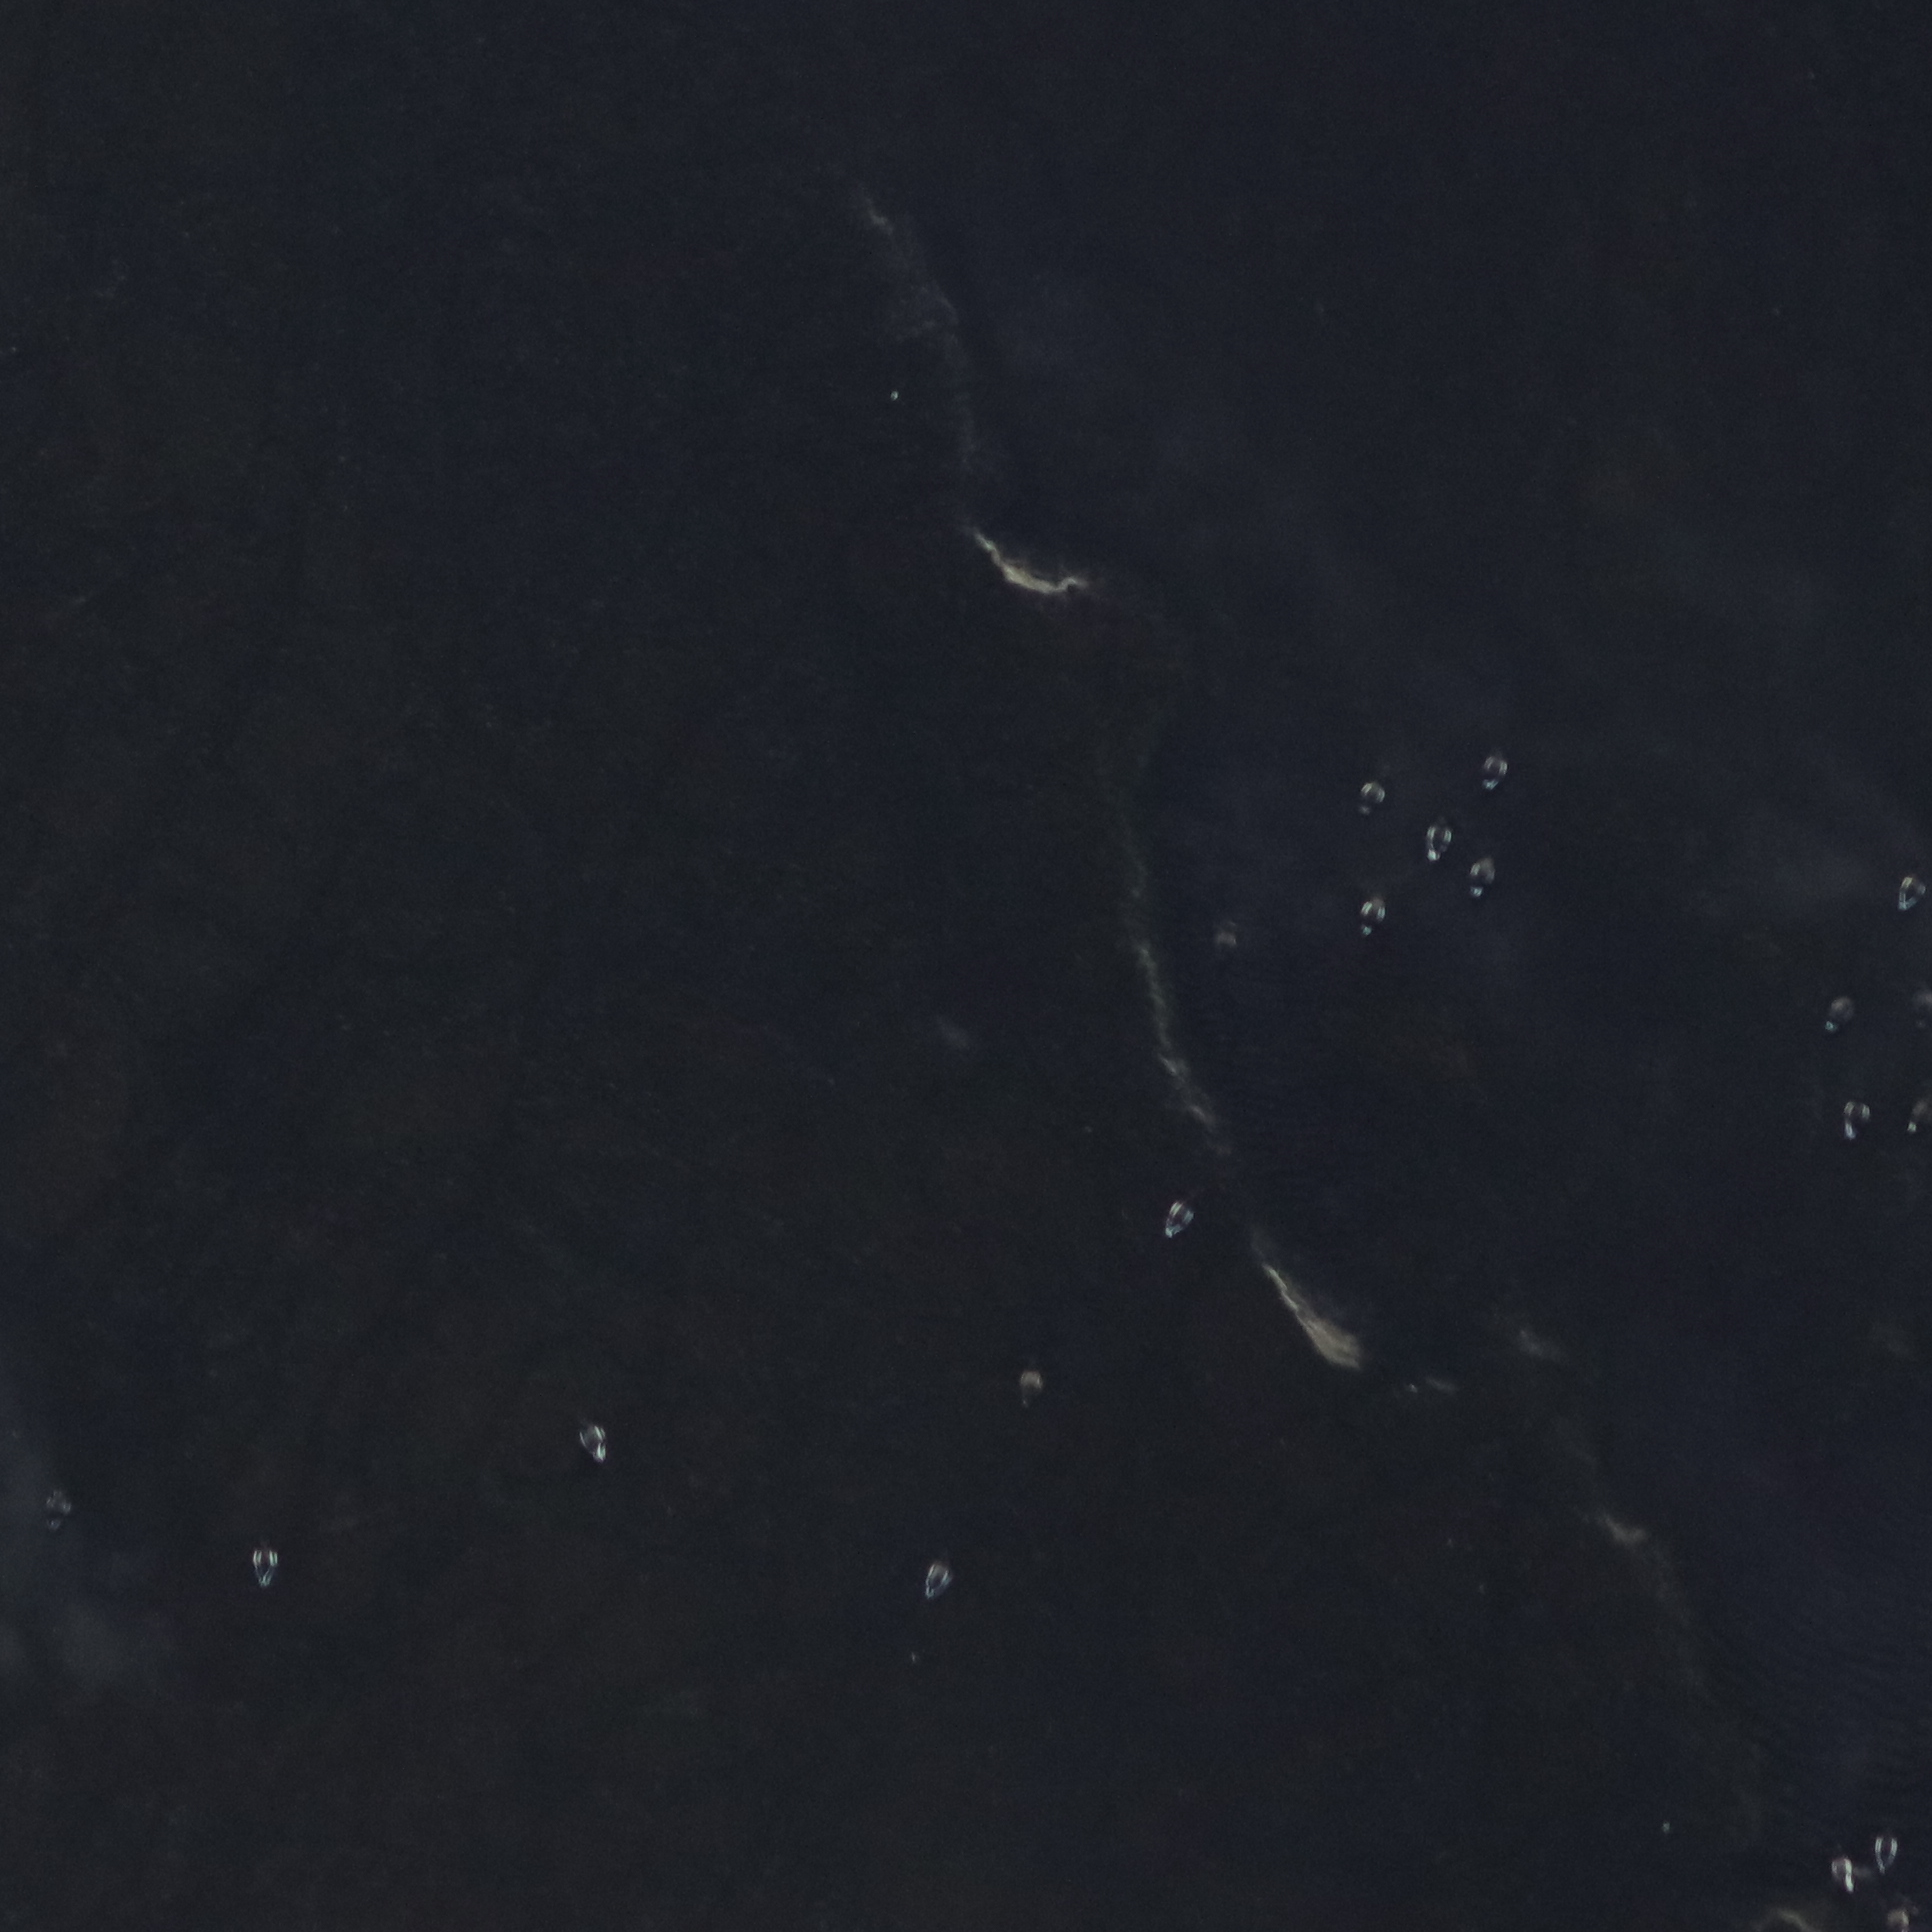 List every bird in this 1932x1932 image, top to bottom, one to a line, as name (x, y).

brant (1492, 778)
brant (1368, 796)
brant (1439, 839)
brant (1917, 890)
brant (1487, 891)
brant (1375, 919)
brant (1834, 1023)
brant (1927, 1111)
brant (1851, 1123)
brant (1168, 1209)
brant (1032, 1376)
brant (592, 1440)
brant (55, 1506)
brant (270, 1559)
brant (935, 1574)
brant (1886, 1850)
brant (1842, 1874)
brant (1898, 1920)